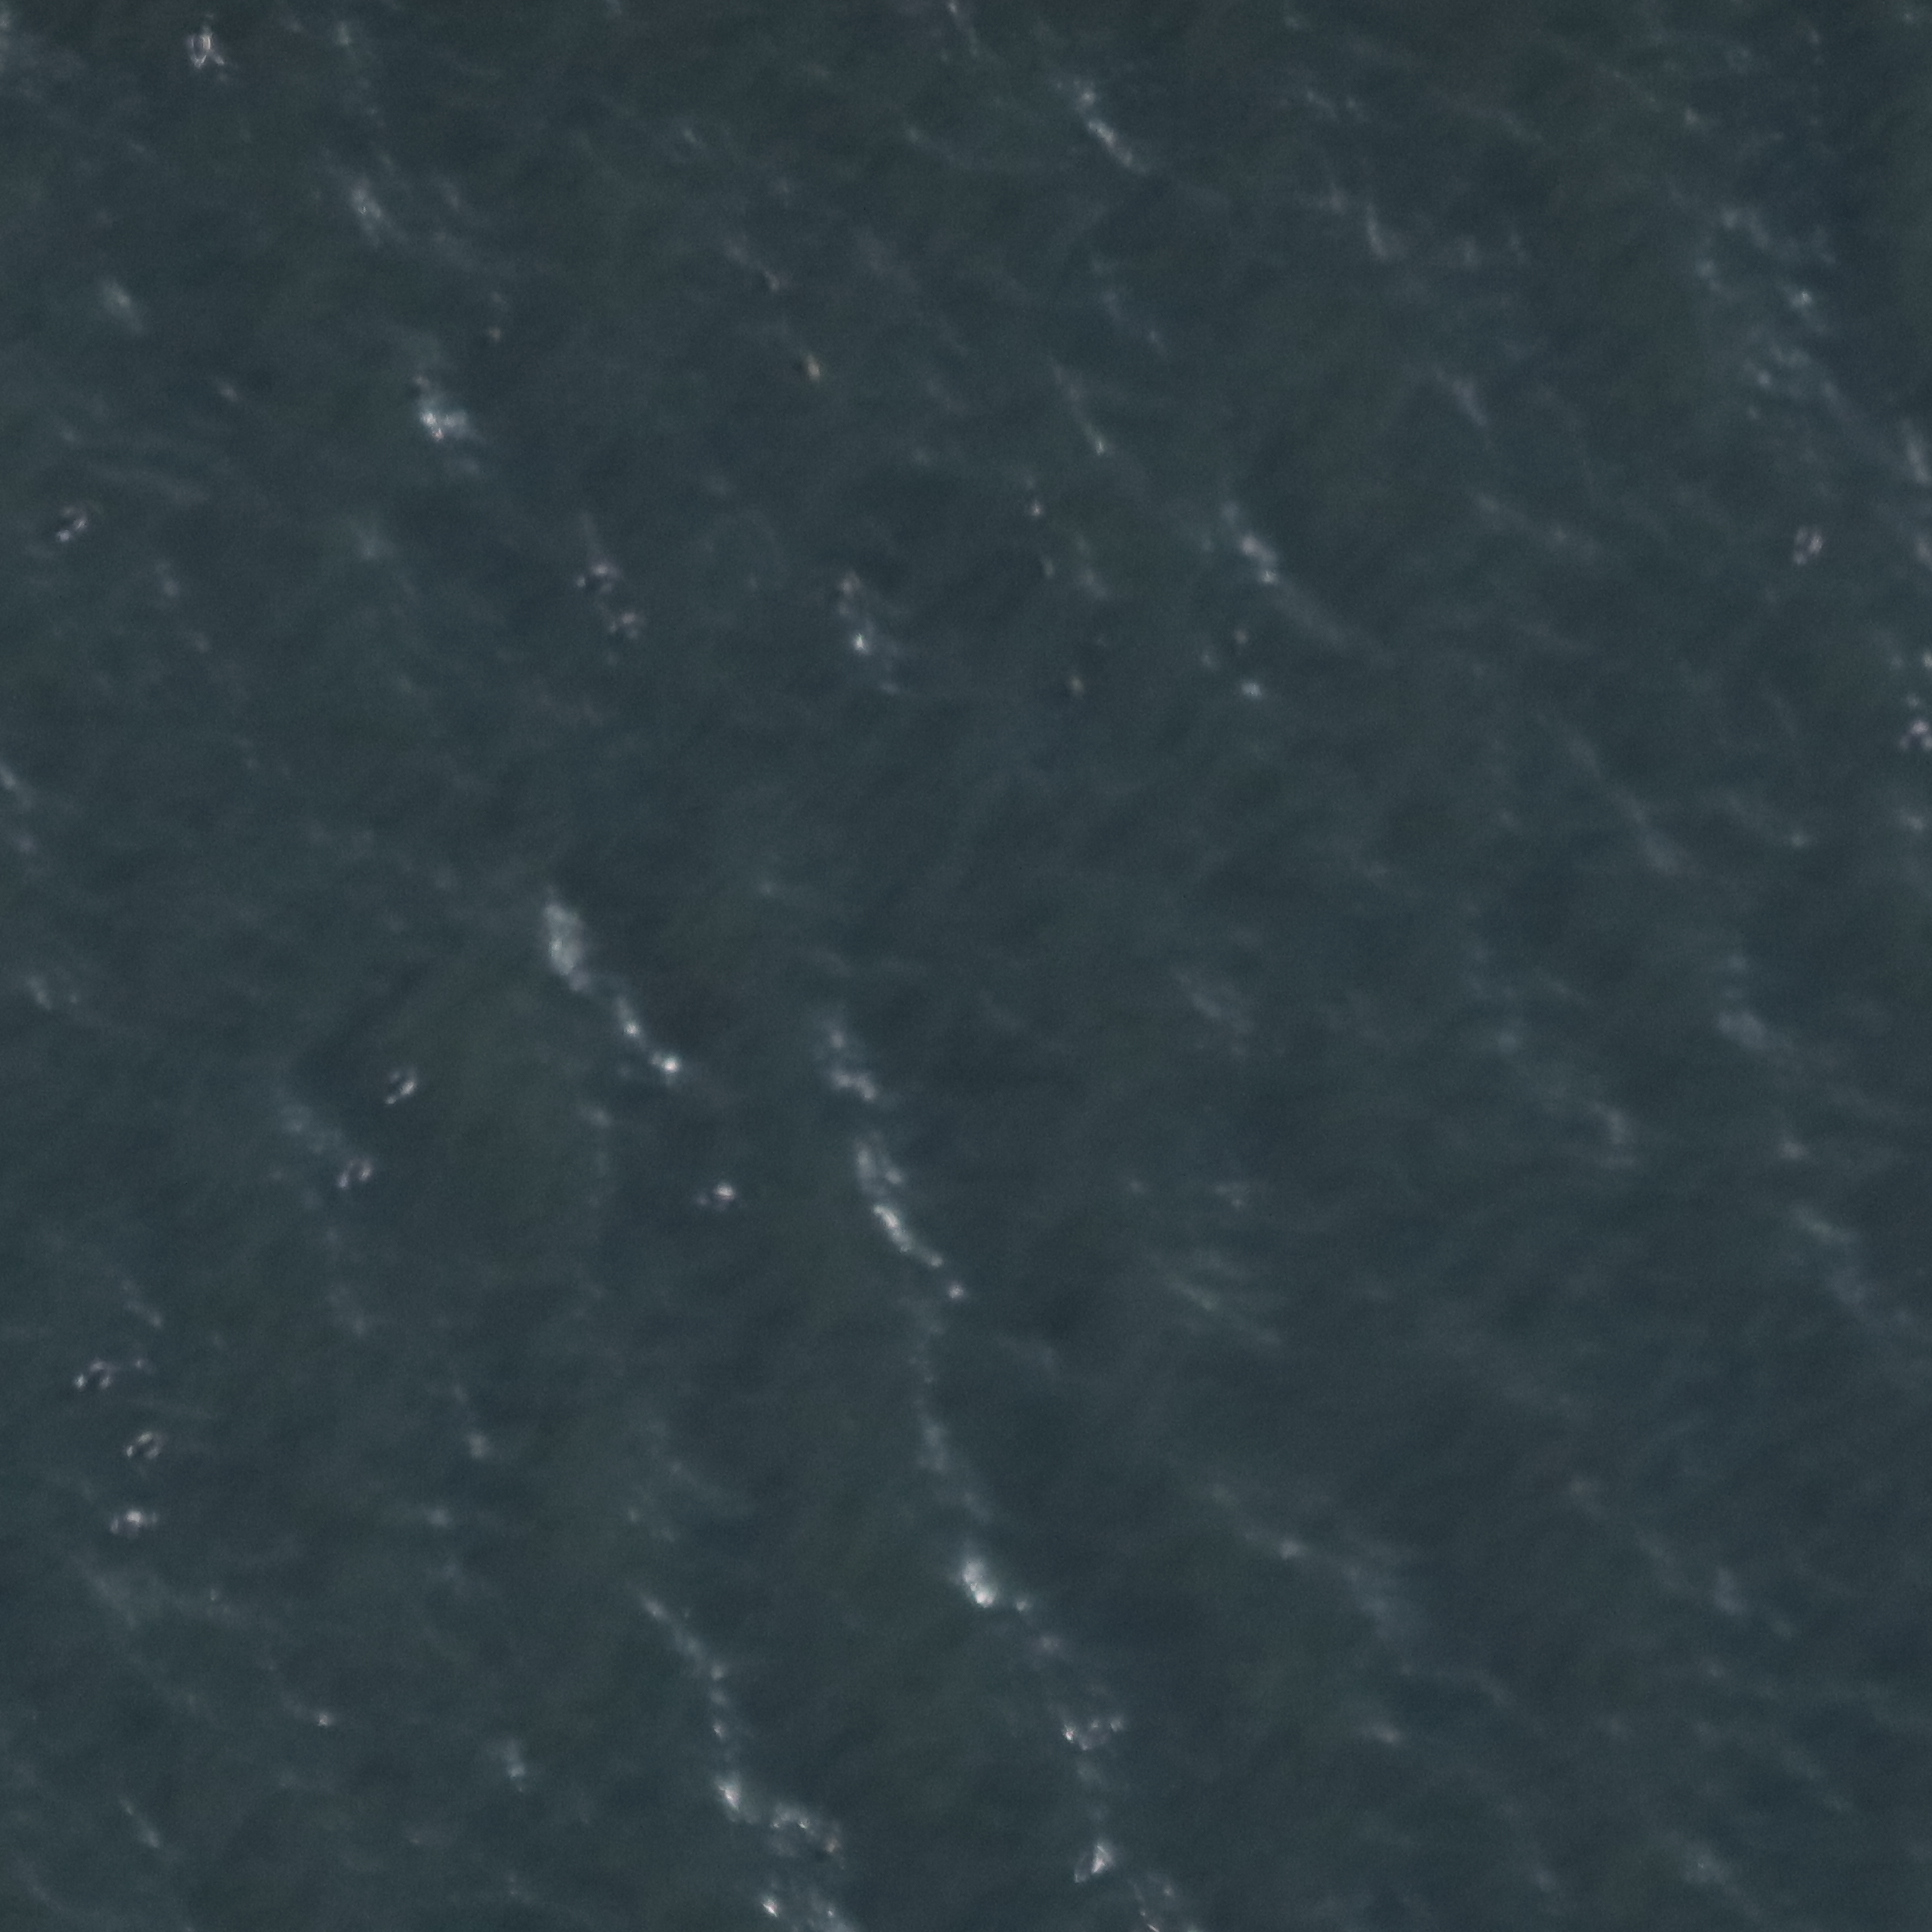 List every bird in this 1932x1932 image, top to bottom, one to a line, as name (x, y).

brant (198, 45)
other bird (771, 282)
other bird (486, 336)
other bird (814, 370)
other bird (419, 385)
other bird (1032, 505)
brant (73, 525)
brant (1809, 544)
other bird (1038, 567)
brant (599, 575)
other bird (847, 592)
brant (626, 630)
other bird (1077, 688)
brant (1920, 741)
brant (398, 1087)
brant (357, 1170)
brant (719, 1198)
brant (96, 1374)
brant (147, 1448)
brant (129, 1525)
other bird (825, 1847)
brant (1090, 1865)